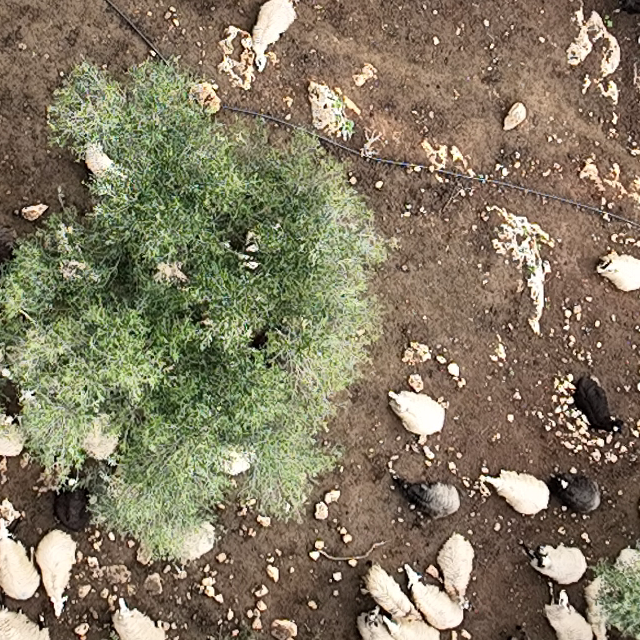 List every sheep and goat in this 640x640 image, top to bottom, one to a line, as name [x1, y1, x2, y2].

sheep [252, 0, 296, 73]
sheep [611, 0, 639, 16]
sheep [81, 142, 128, 180]
sheep [0, 214, 20, 266]
sheep [596, 255, 639, 292]
sheep [575, 375, 623, 436]
sheep [386, 390, 447, 436]
sheep [0, 393, 27, 457]
sheep [79, 407, 123, 460]
sheep [205, 444, 258, 475]
sheep [52, 461, 92, 532]
sheep [478, 471, 550, 516]
sheep [552, 475, 601, 512]
sheep [392, 476, 462, 519]
sheep [143, 514, 215, 561]
sheep [0, 517, 43, 601]
sheep [36, 527, 79, 618]
sheep [436, 532, 475, 611]
sheep [516, 539, 587, 586]
sheep [614, 548, 639, 589]
sheep [404, 561, 464, 630]
sheep [365, 564, 423, 621]
sheep [585, 578, 618, 638]
sheep [547, 583, 592, 639]
sheep [108, 598, 168, 639]
sheep [0, 610, 50, 638]
sheep [357, 613, 394, 637]
sheep [381, 615, 470, 638]